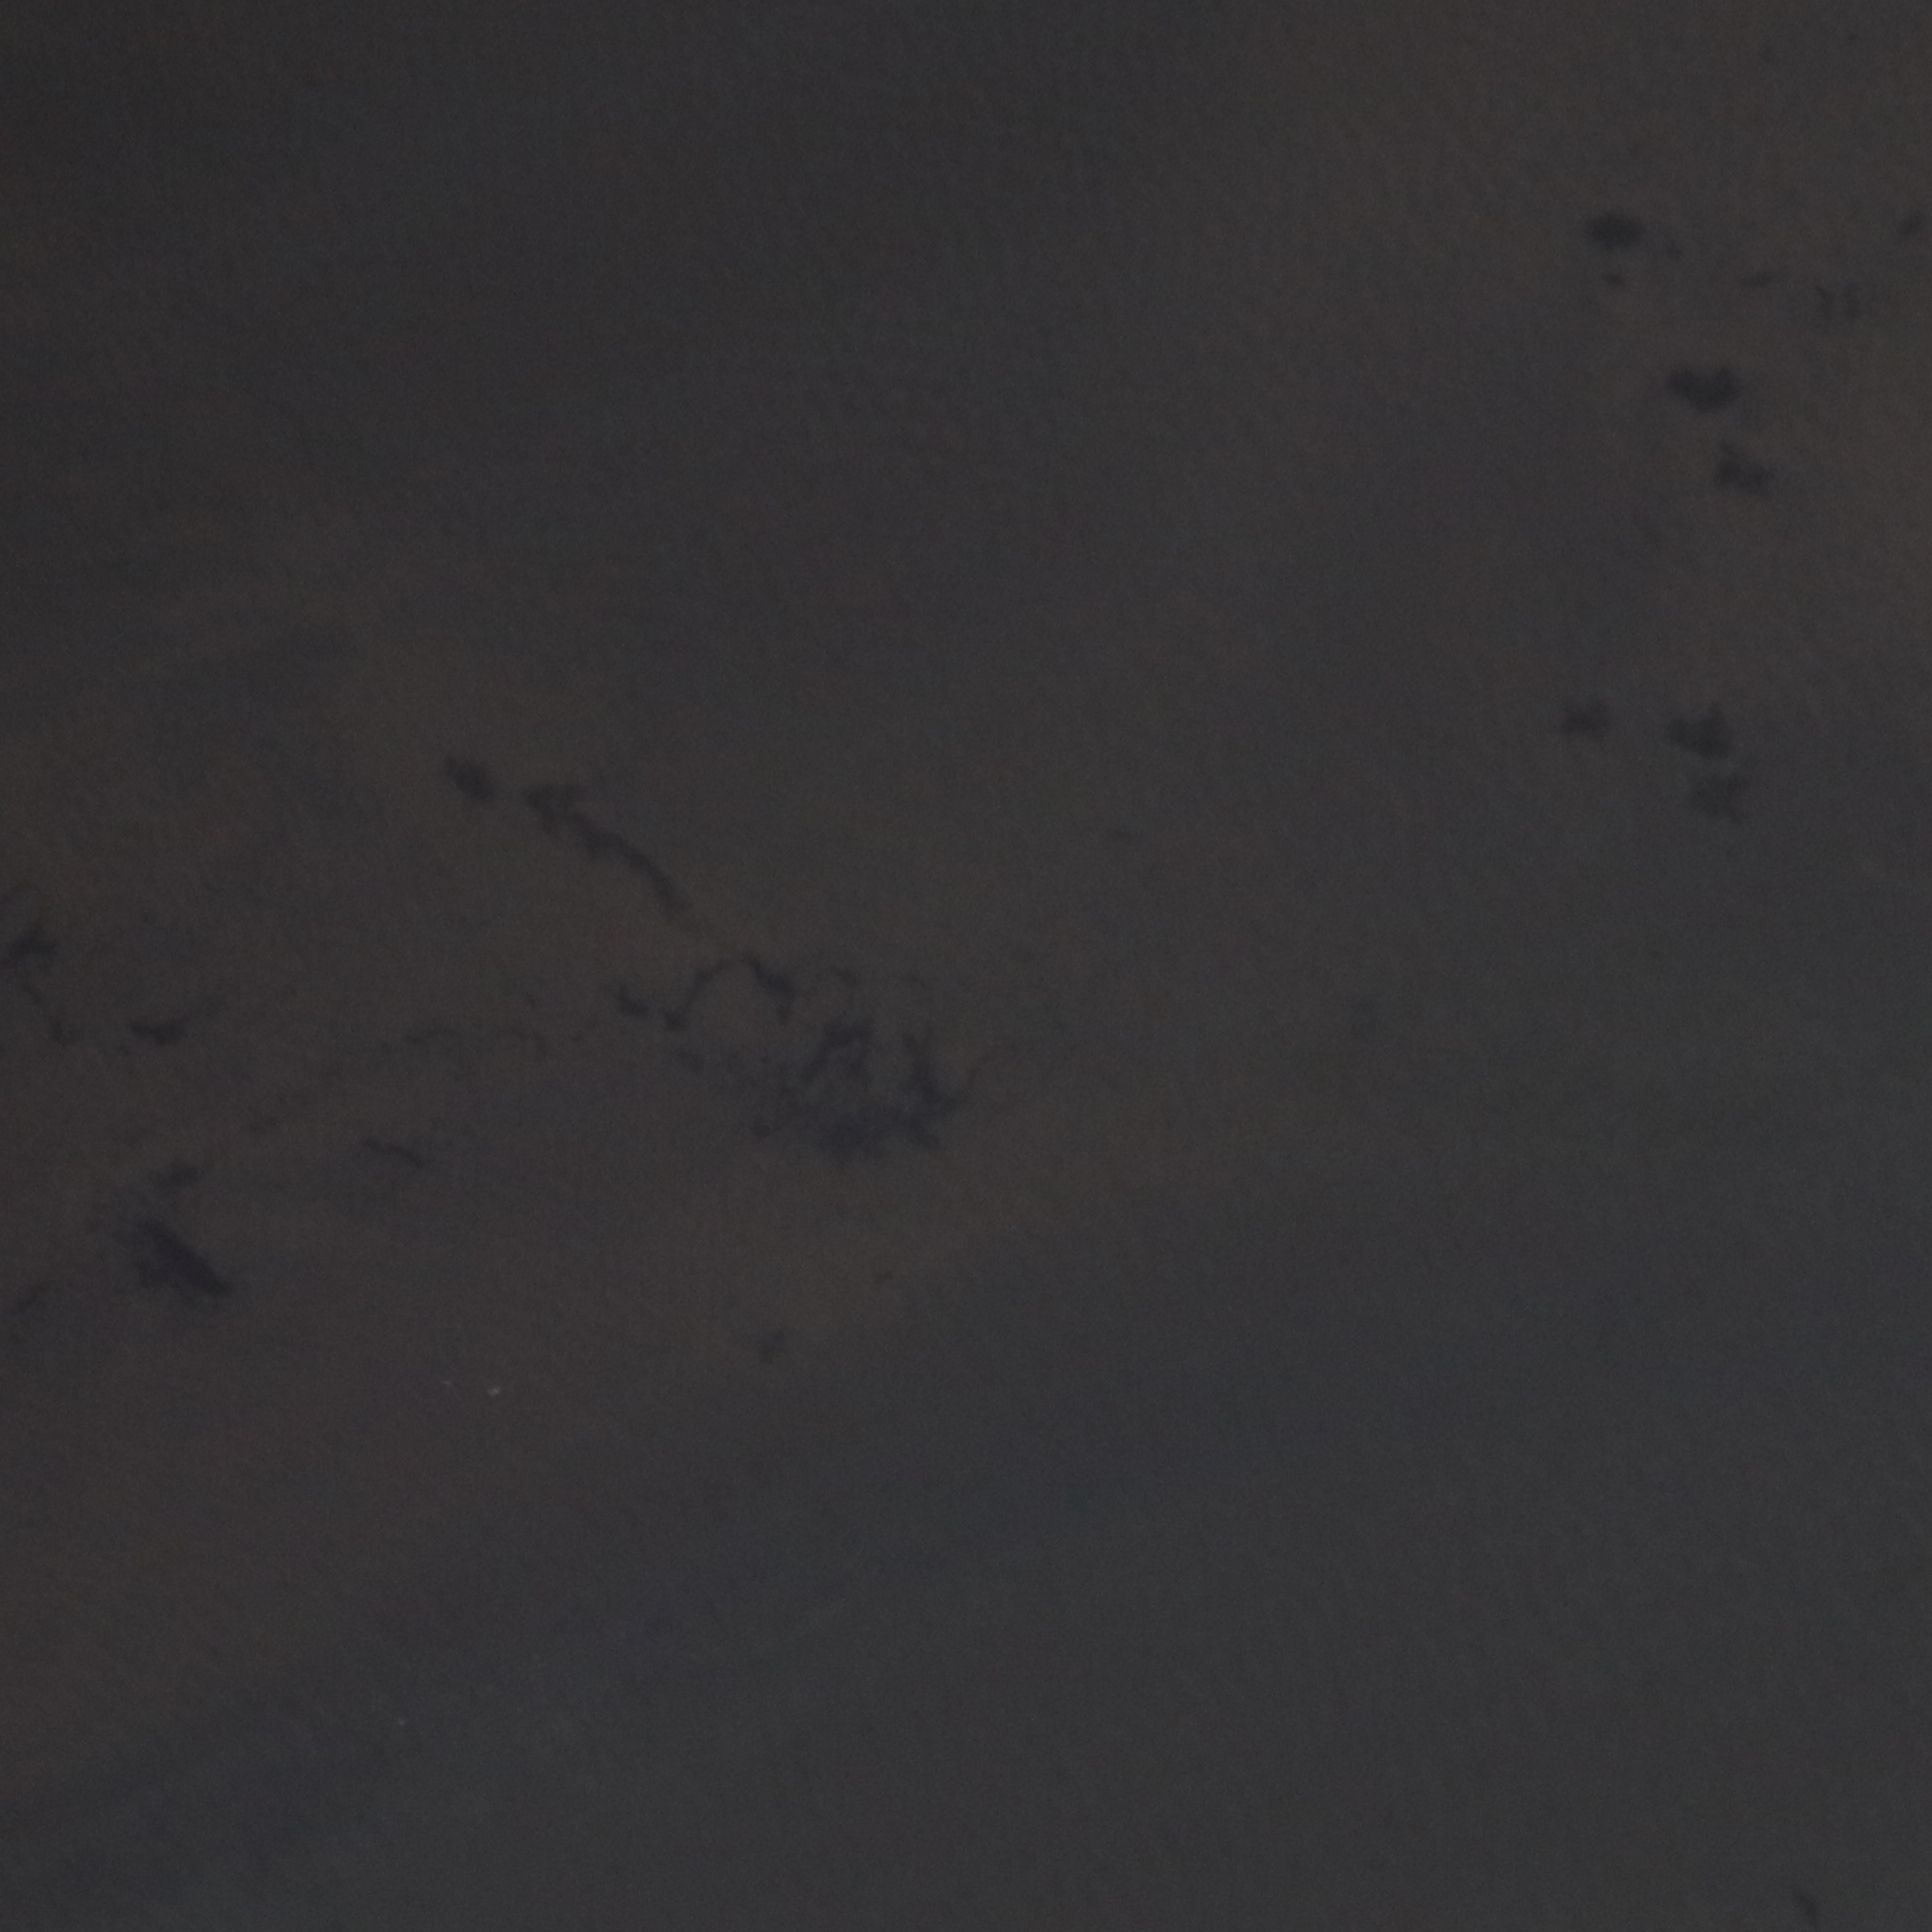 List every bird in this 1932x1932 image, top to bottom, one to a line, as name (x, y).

None